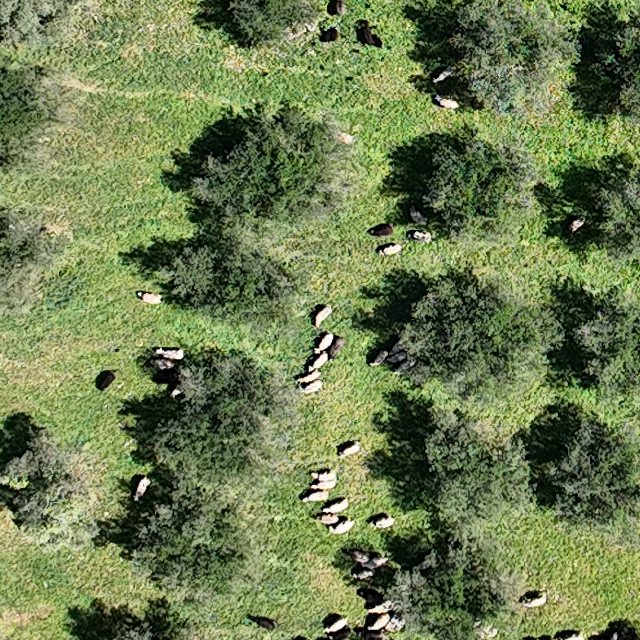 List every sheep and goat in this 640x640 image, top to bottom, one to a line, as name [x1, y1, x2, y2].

sheep [336, 0, 346, 16]
sheep [360, 19, 376, 45]
sheep [320, 26, 337, 42]
sheep [433, 71, 454, 83]
sheep [434, 94, 460, 108]
sheep [336, 130, 356, 145]
sheep [410, 205, 427, 226]
sheep [569, 216, 584, 233]
sheep [368, 222, 395, 236]
sheep [407, 230, 431, 244]
sheep [379, 243, 401, 256]
sheep [137, 291, 163, 304]
sheep [314, 303, 331, 328]
sheep [314, 333, 334, 354]
sheep [389, 333, 410, 355]
sheep [330, 337, 346, 355]
sheep [156, 347, 184, 359]
sheep [369, 351, 388, 367]
sheep [387, 351, 407, 362]
sheep [307, 353, 328, 372]
sheep [395, 357, 416, 375]
sheep [151, 358, 177, 371]
sheep [97, 369, 117, 391]
sheep [297, 370, 321, 383]
sheep [300, 380, 323, 395]
sheep [170, 386, 184, 399]
sheep [337, 441, 361, 459]
sheep [310, 469, 337, 481]
sheep [133, 476, 151, 502]
sheep [310, 479, 336, 490]
sheep [301, 490, 330, 501]
sheep [322, 497, 349, 512]
sheep [312, 514, 339, 525]
sheep [369, 514, 396, 528]
sheep [328, 519, 355, 534]
sheep [347, 547, 371, 565]
sheep [364, 558, 388, 569]
sheep [354, 569, 376, 581]
sheep [359, 590, 384, 602]
sheep [522, 592, 547, 607]
sheep [368, 601, 392, 614]
sheep [247, 613, 275, 630]
sheep [368, 614, 391, 630]
sheep [324, 616, 348, 634]
sheep [384, 618, 406, 631]
sheep [473, 621, 497, 639]
sheep [330, 627, 350, 639]